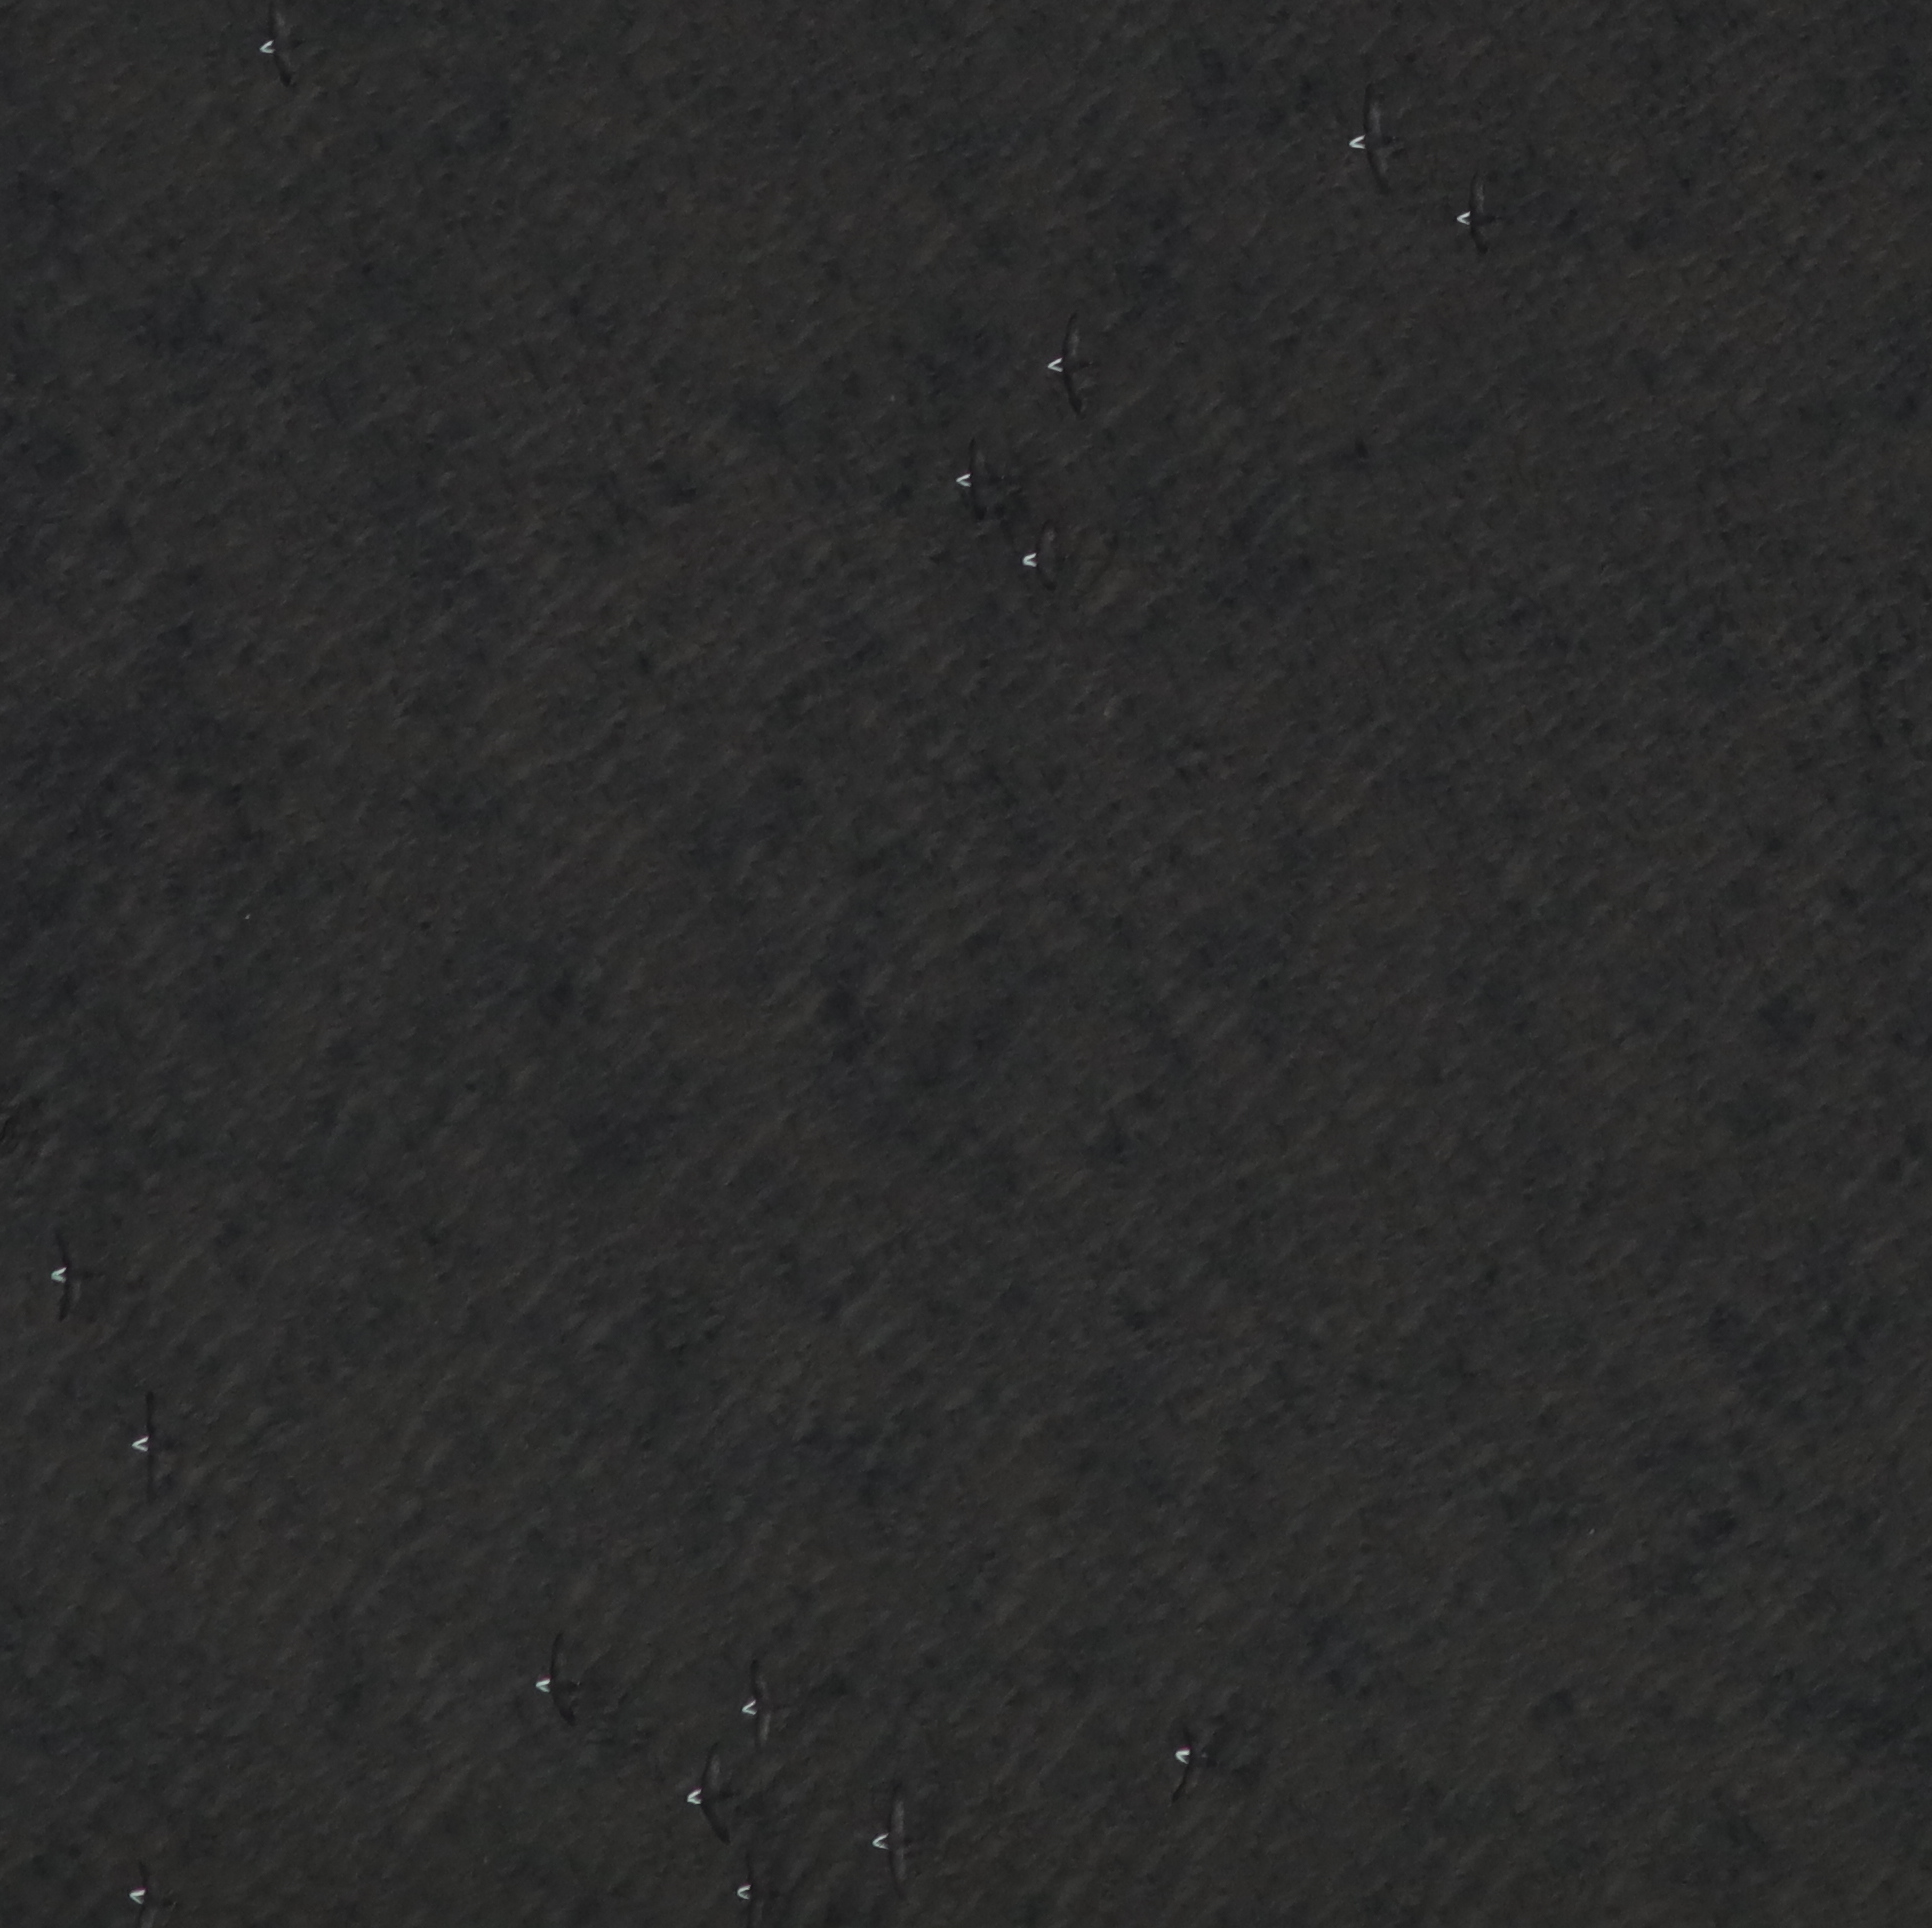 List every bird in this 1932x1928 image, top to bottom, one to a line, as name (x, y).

brant (284, 42)
brant (1370, 139)
brant (1475, 219)
brant (1068, 367)
brant (978, 482)
brant (1045, 558)
brant (70, 1273)
brant (161, 1446)
brant (556, 1682)
brant (767, 1709)
brant (1193, 1759)
brant (709, 1793)
brant (897, 1842)
brant (757, 1894)
brant (152, 1903)